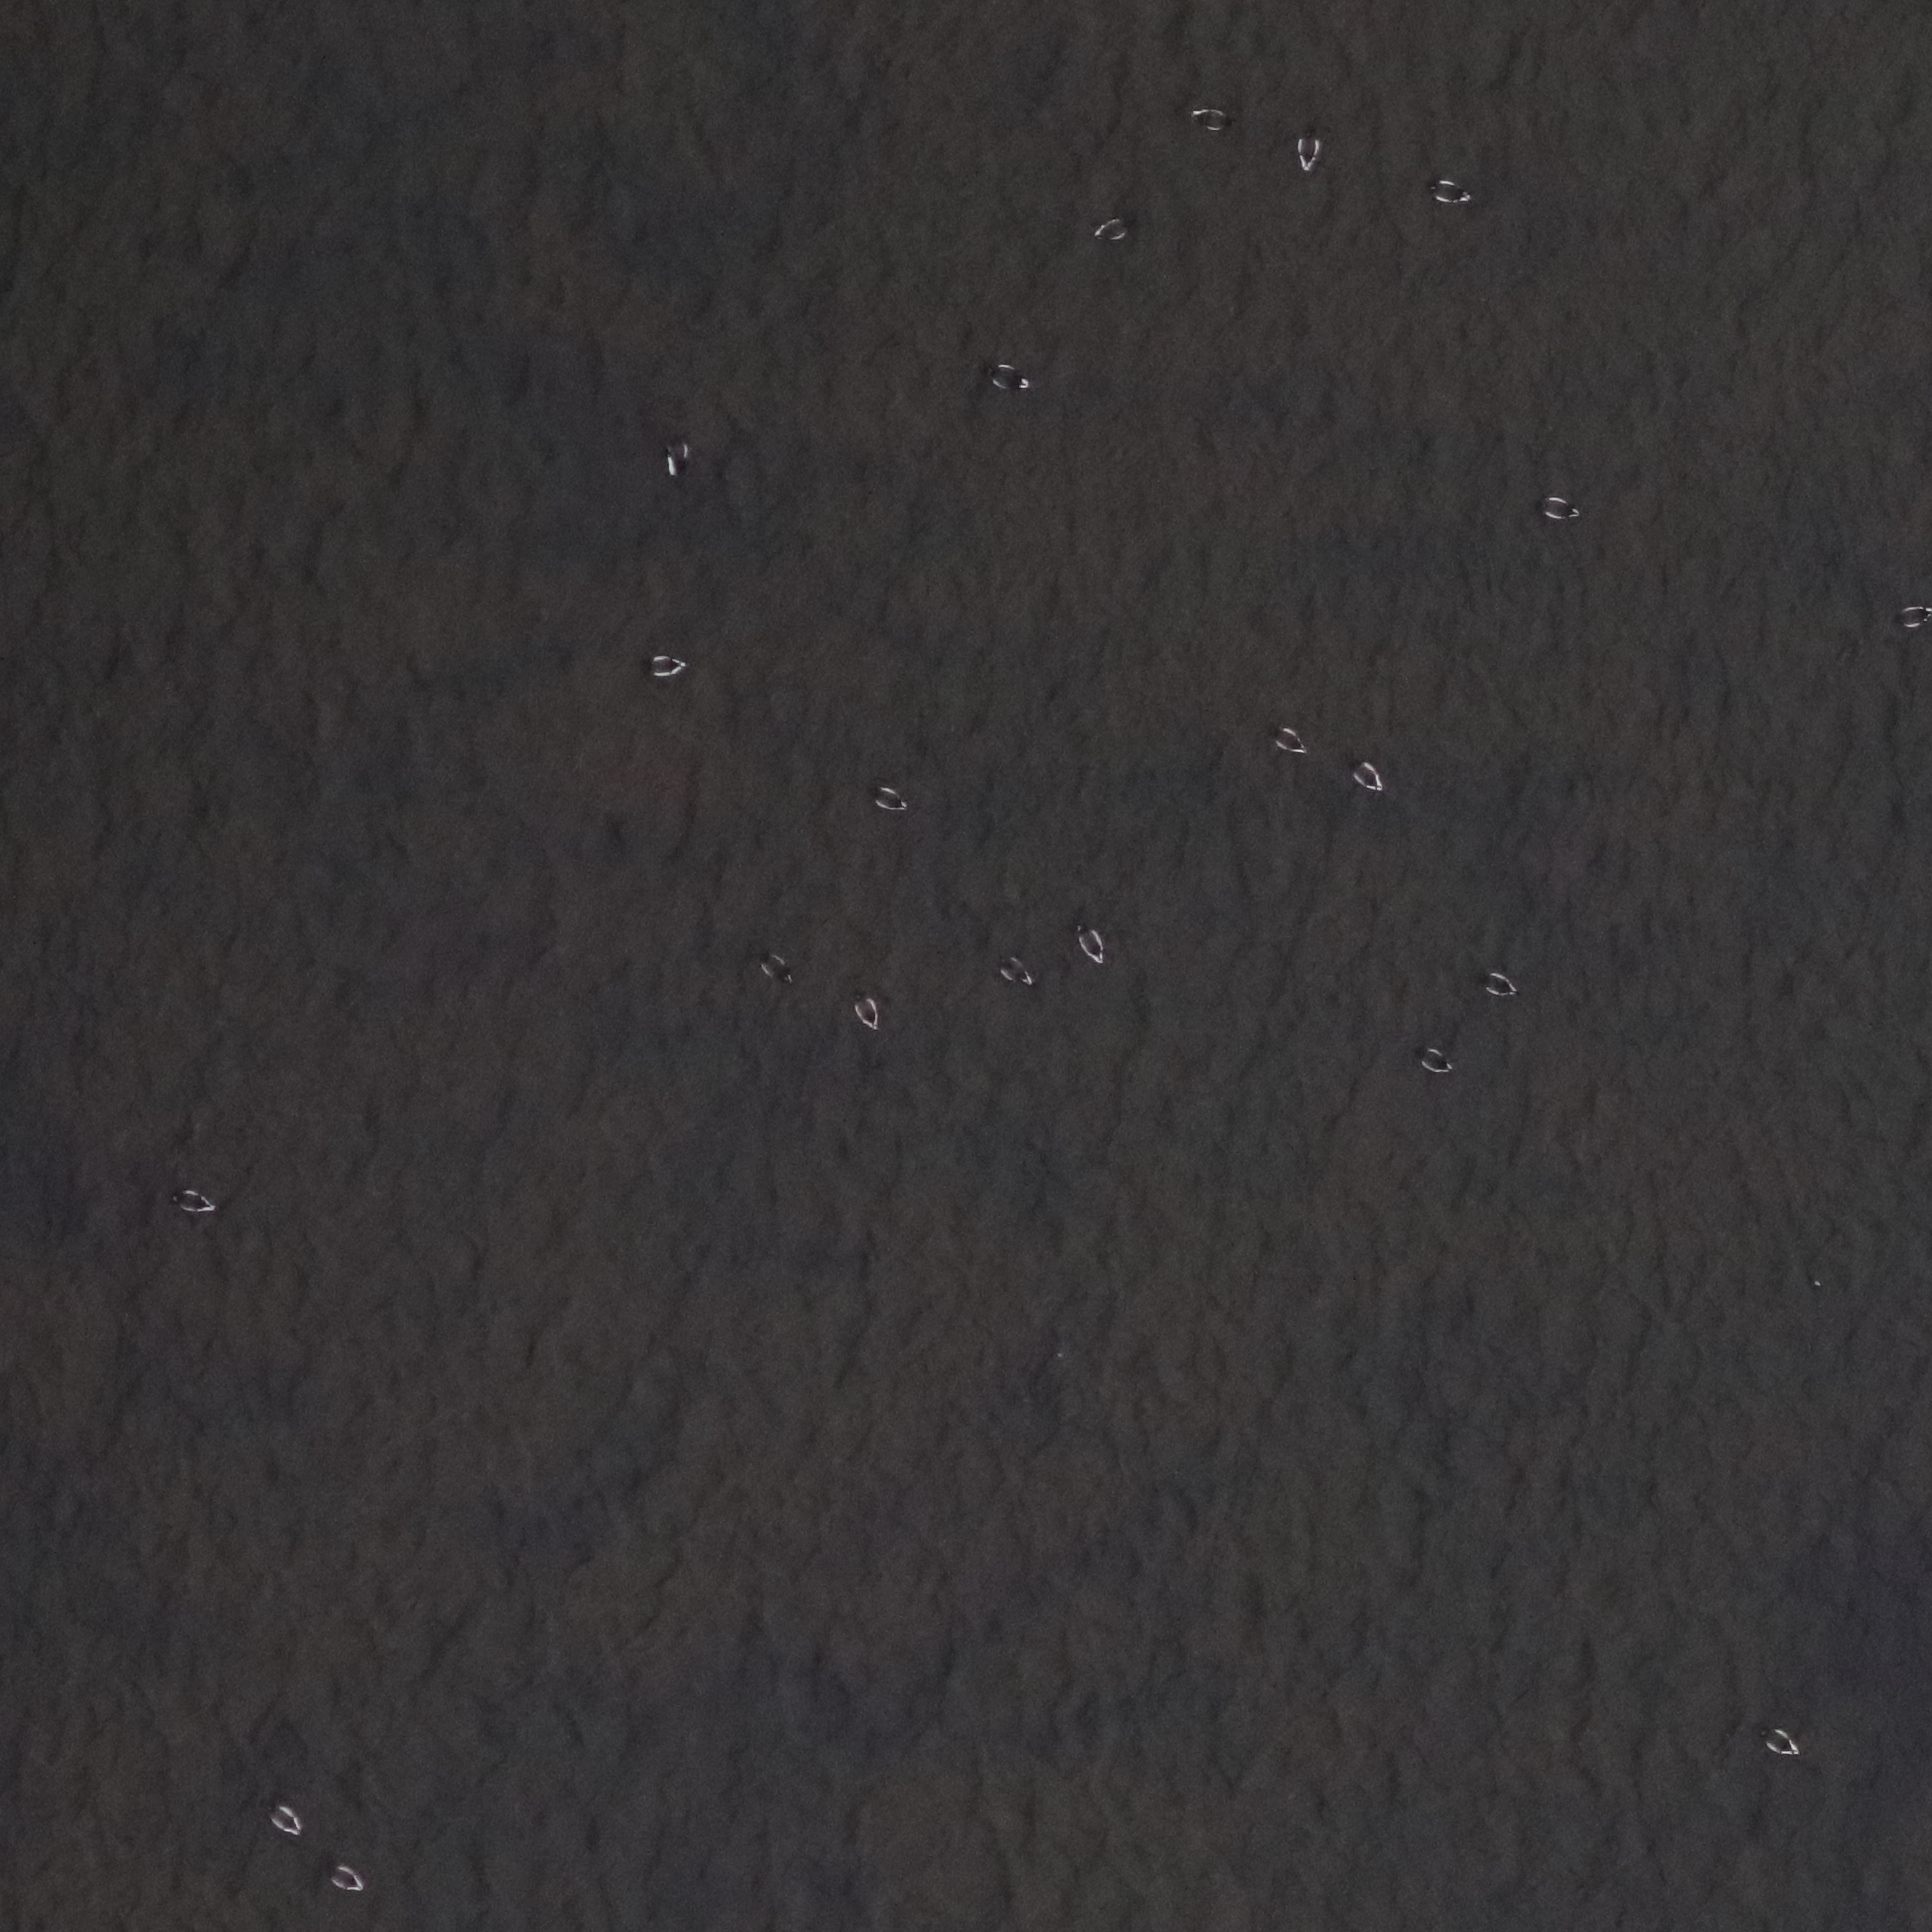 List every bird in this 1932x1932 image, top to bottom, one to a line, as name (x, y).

brant (1210, 119)
brant (1308, 149)
brant (1449, 193)
brant (1114, 230)
brant (1005, 377)
brant (678, 458)
brant (1559, 509)
brant (1914, 618)
brant (664, 666)
brant (1289, 740)
brant (1366, 776)
brant (888, 800)
brant (1089, 942)
brant (775, 967)
brant (1016, 970)
brant (1498, 984)
brant (865, 1009)
brant (1435, 1059)
brant (193, 1202)
brant (1780, 1742)
brant (283, 1818)
brant (345, 1879)